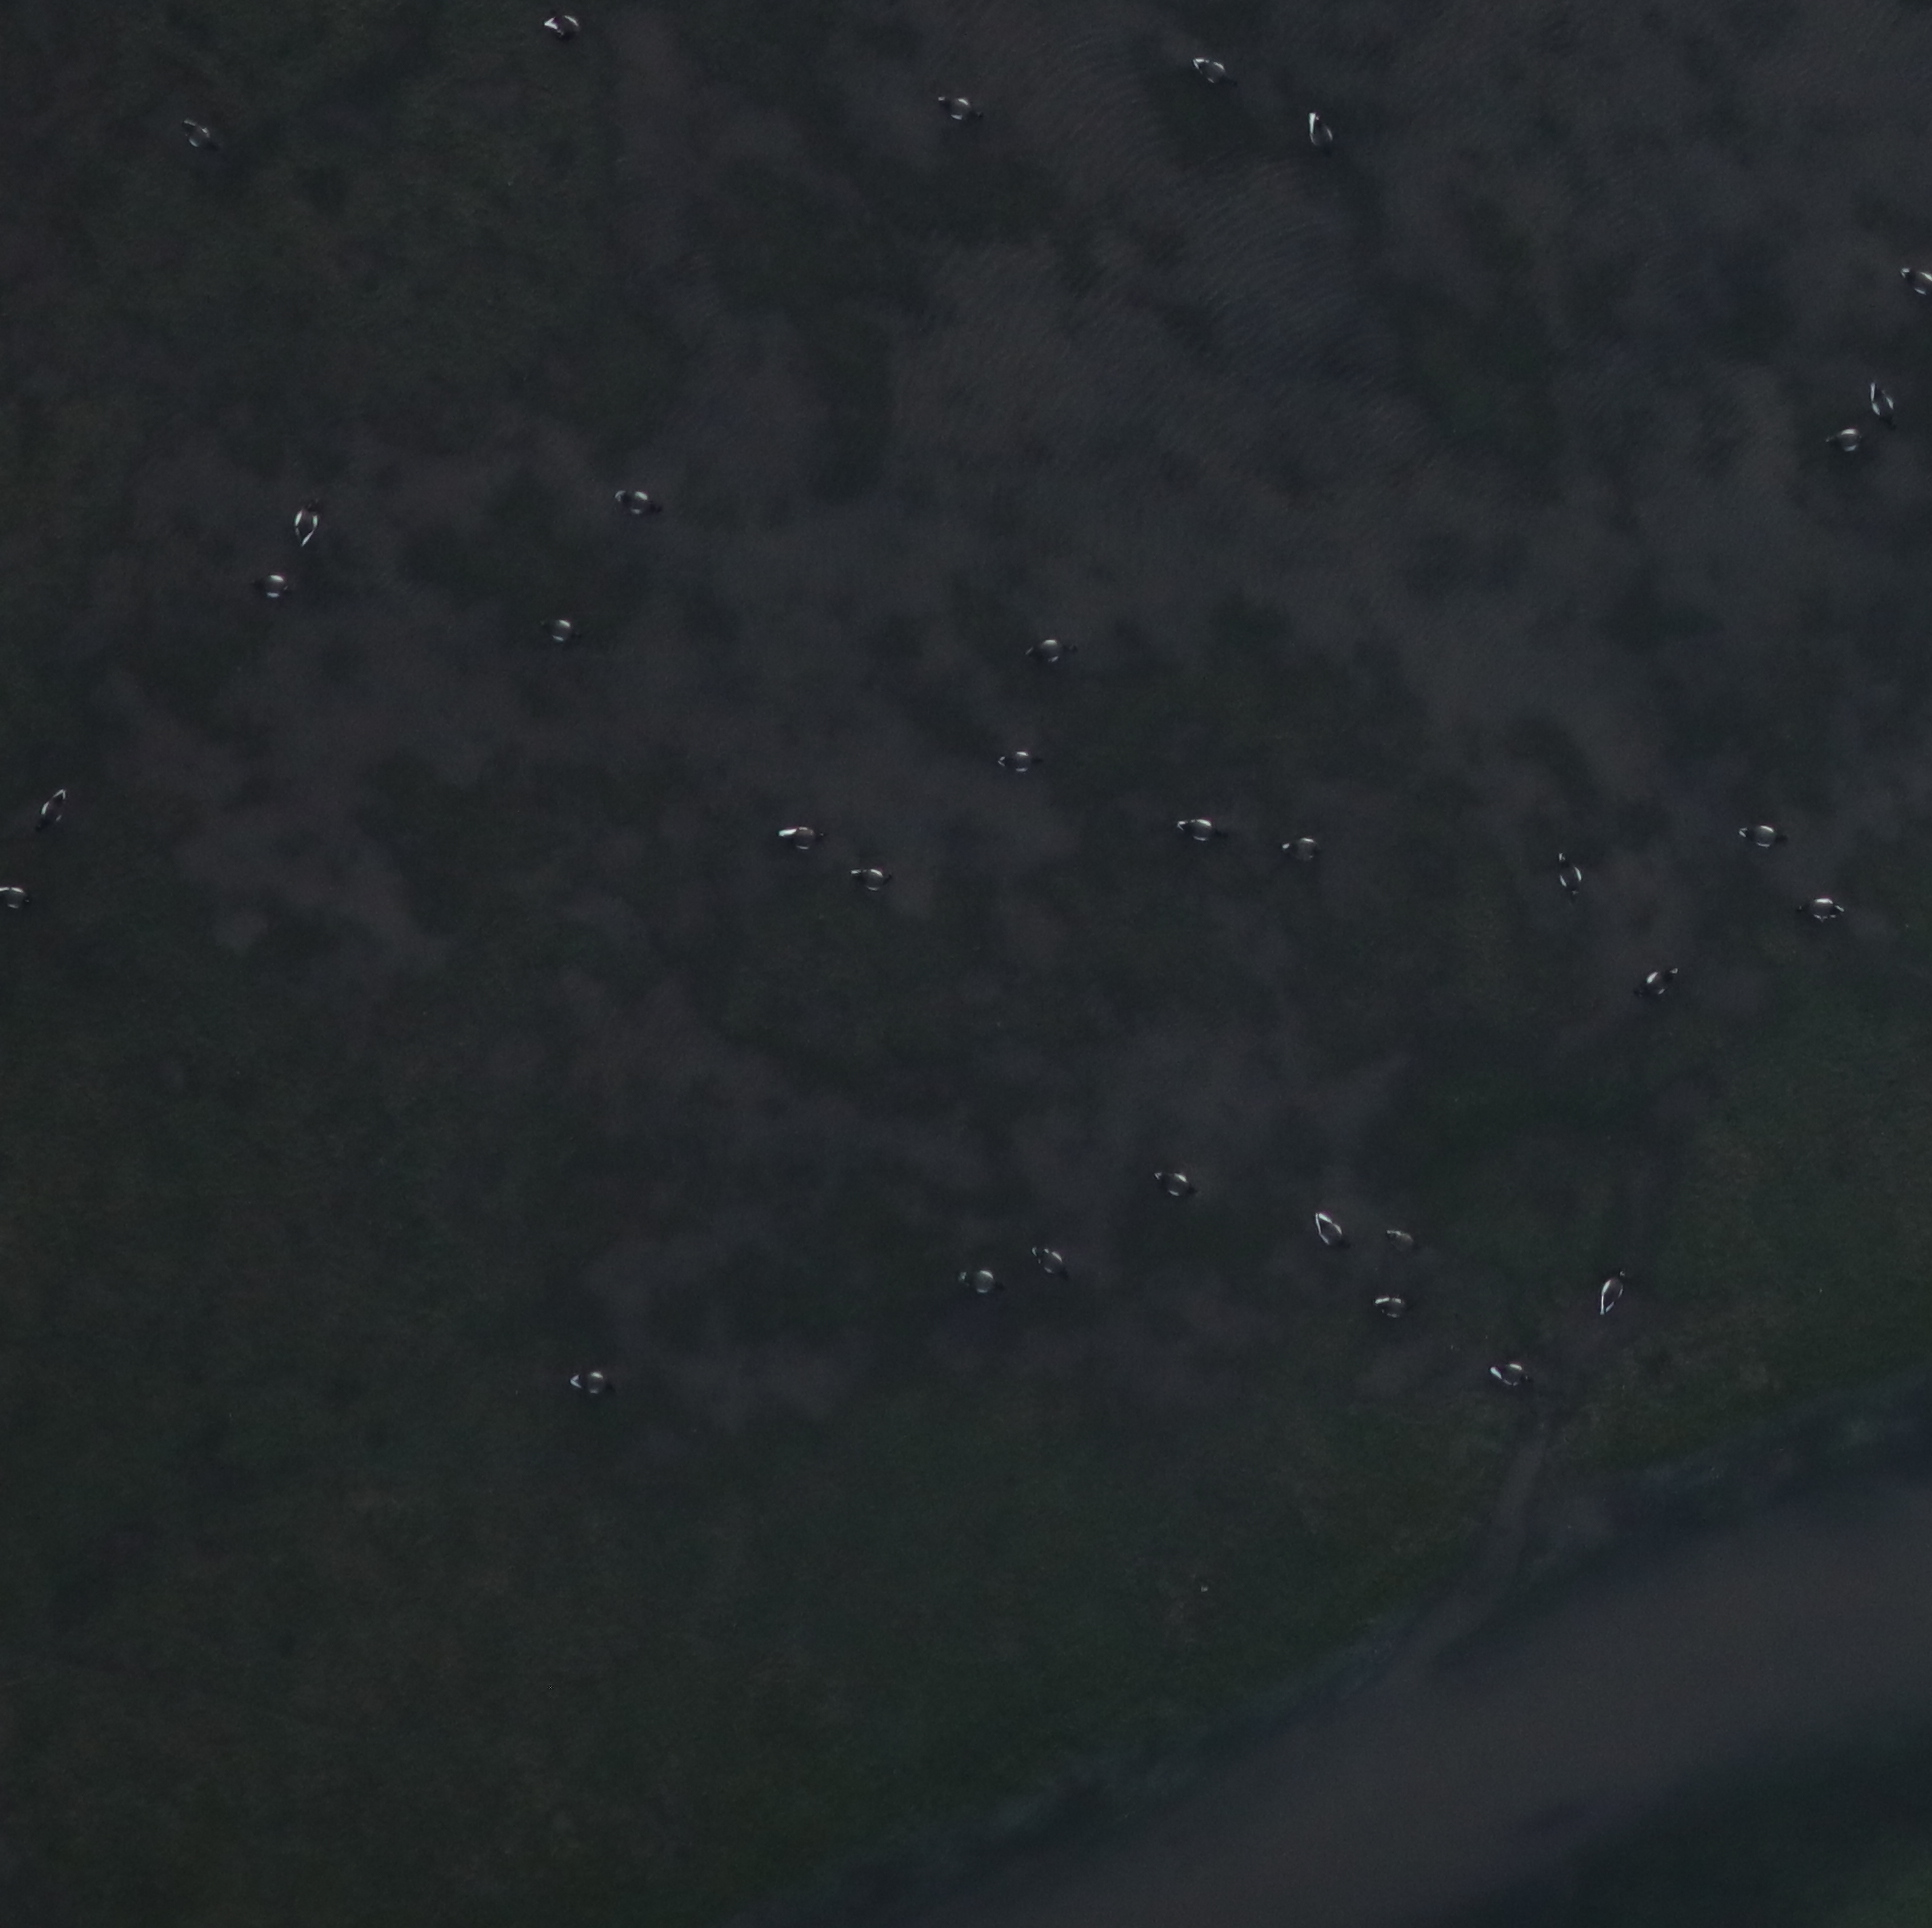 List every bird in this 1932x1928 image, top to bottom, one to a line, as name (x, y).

brant (562, 23)
brant (1213, 72)
brant (959, 109)
brant (1320, 133)
brant (197, 135)
brant (1921, 283)
brant (1882, 401)
brant (1847, 440)
brant (636, 501)
brant (306, 523)
brant (273, 587)
brant (559, 630)
brant (1049, 651)
brant (1020, 762)
brant (50, 811)
brant (1201, 831)
brant (1762, 837)
brant (801, 838)
brant (1305, 847)
brant (1569, 875)
brant (871, 881)
brant (13, 894)
brant (1825, 909)
brant (1657, 983)
brant (1176, 1184)
brant (1331, 1232)
brant (1402, 1243)
brant (1052, 1264)
brant (982, 1282)
brant (1611, 1292)
brant (1393, 1307)
brant (1513, 1375)
brant (590, 1384)